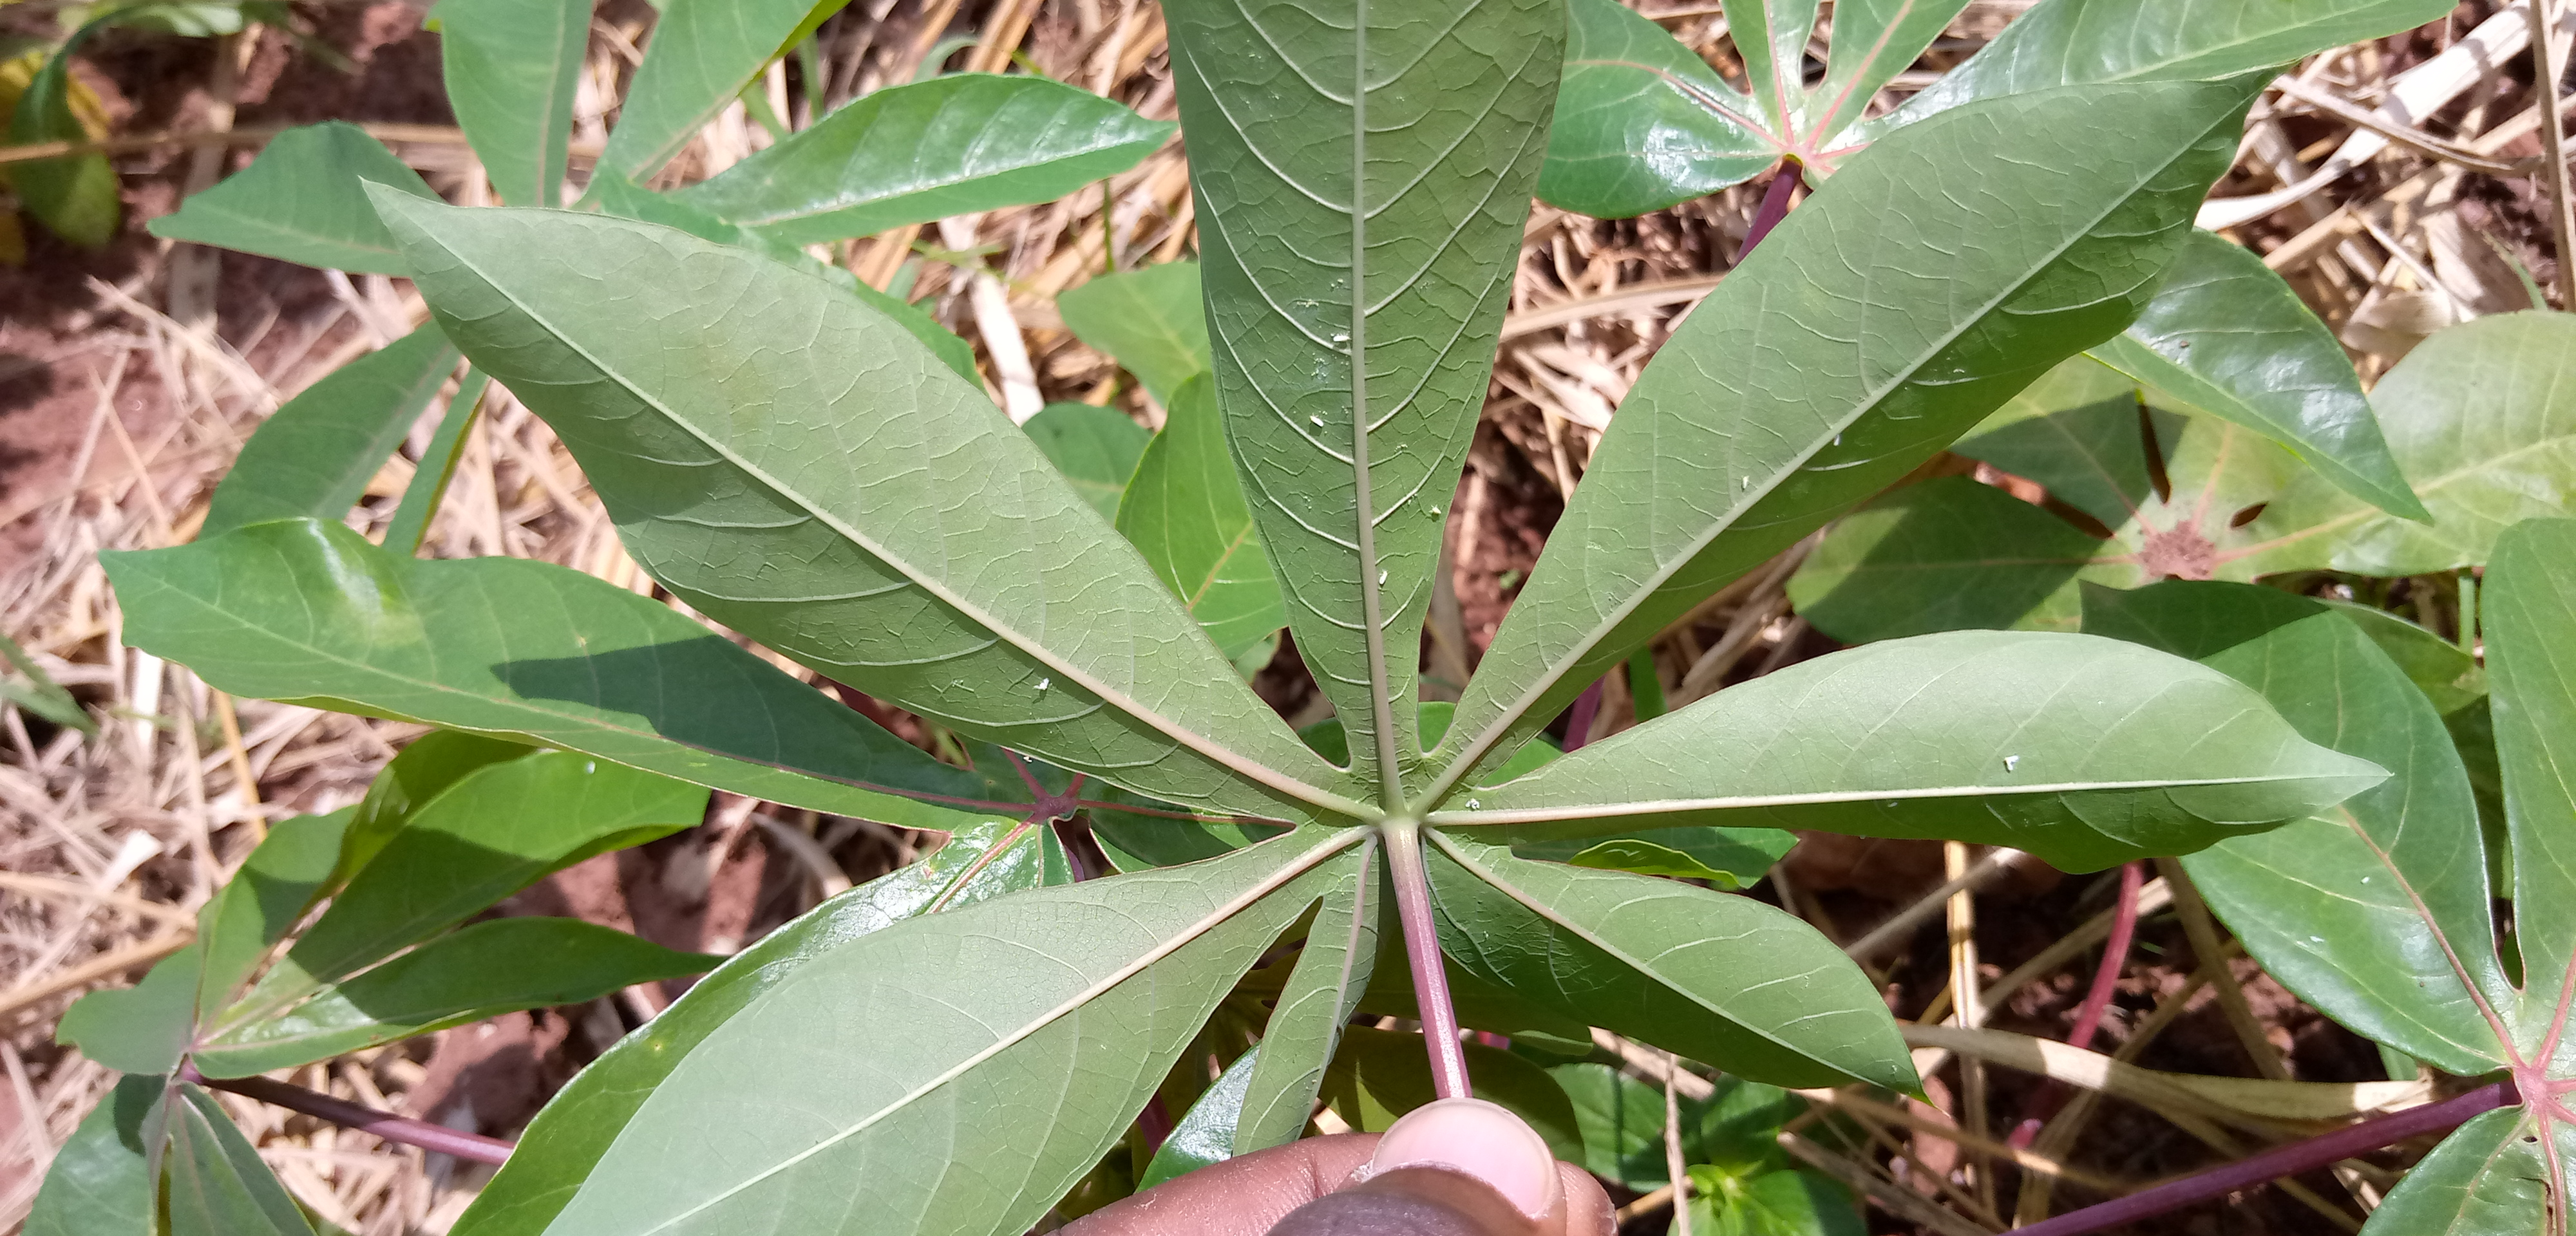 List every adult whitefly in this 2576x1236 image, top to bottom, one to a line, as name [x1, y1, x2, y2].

whitefly [1325, 330, 1356, 350]
whitefly [1303, 404, 1329, 435]
whitefly [1832, 431, 1841, 448]
whitefly [1736, 467, 1754, 499]
whitefly [1421, 500, 1447, 520]
whitefly [1379, 559, 1394, 590]
whitefly [1026, 669, 1059, 695]
whitefly [1999, 750, 2025, 774]
whitefly [1463, 791, 1481, 814]